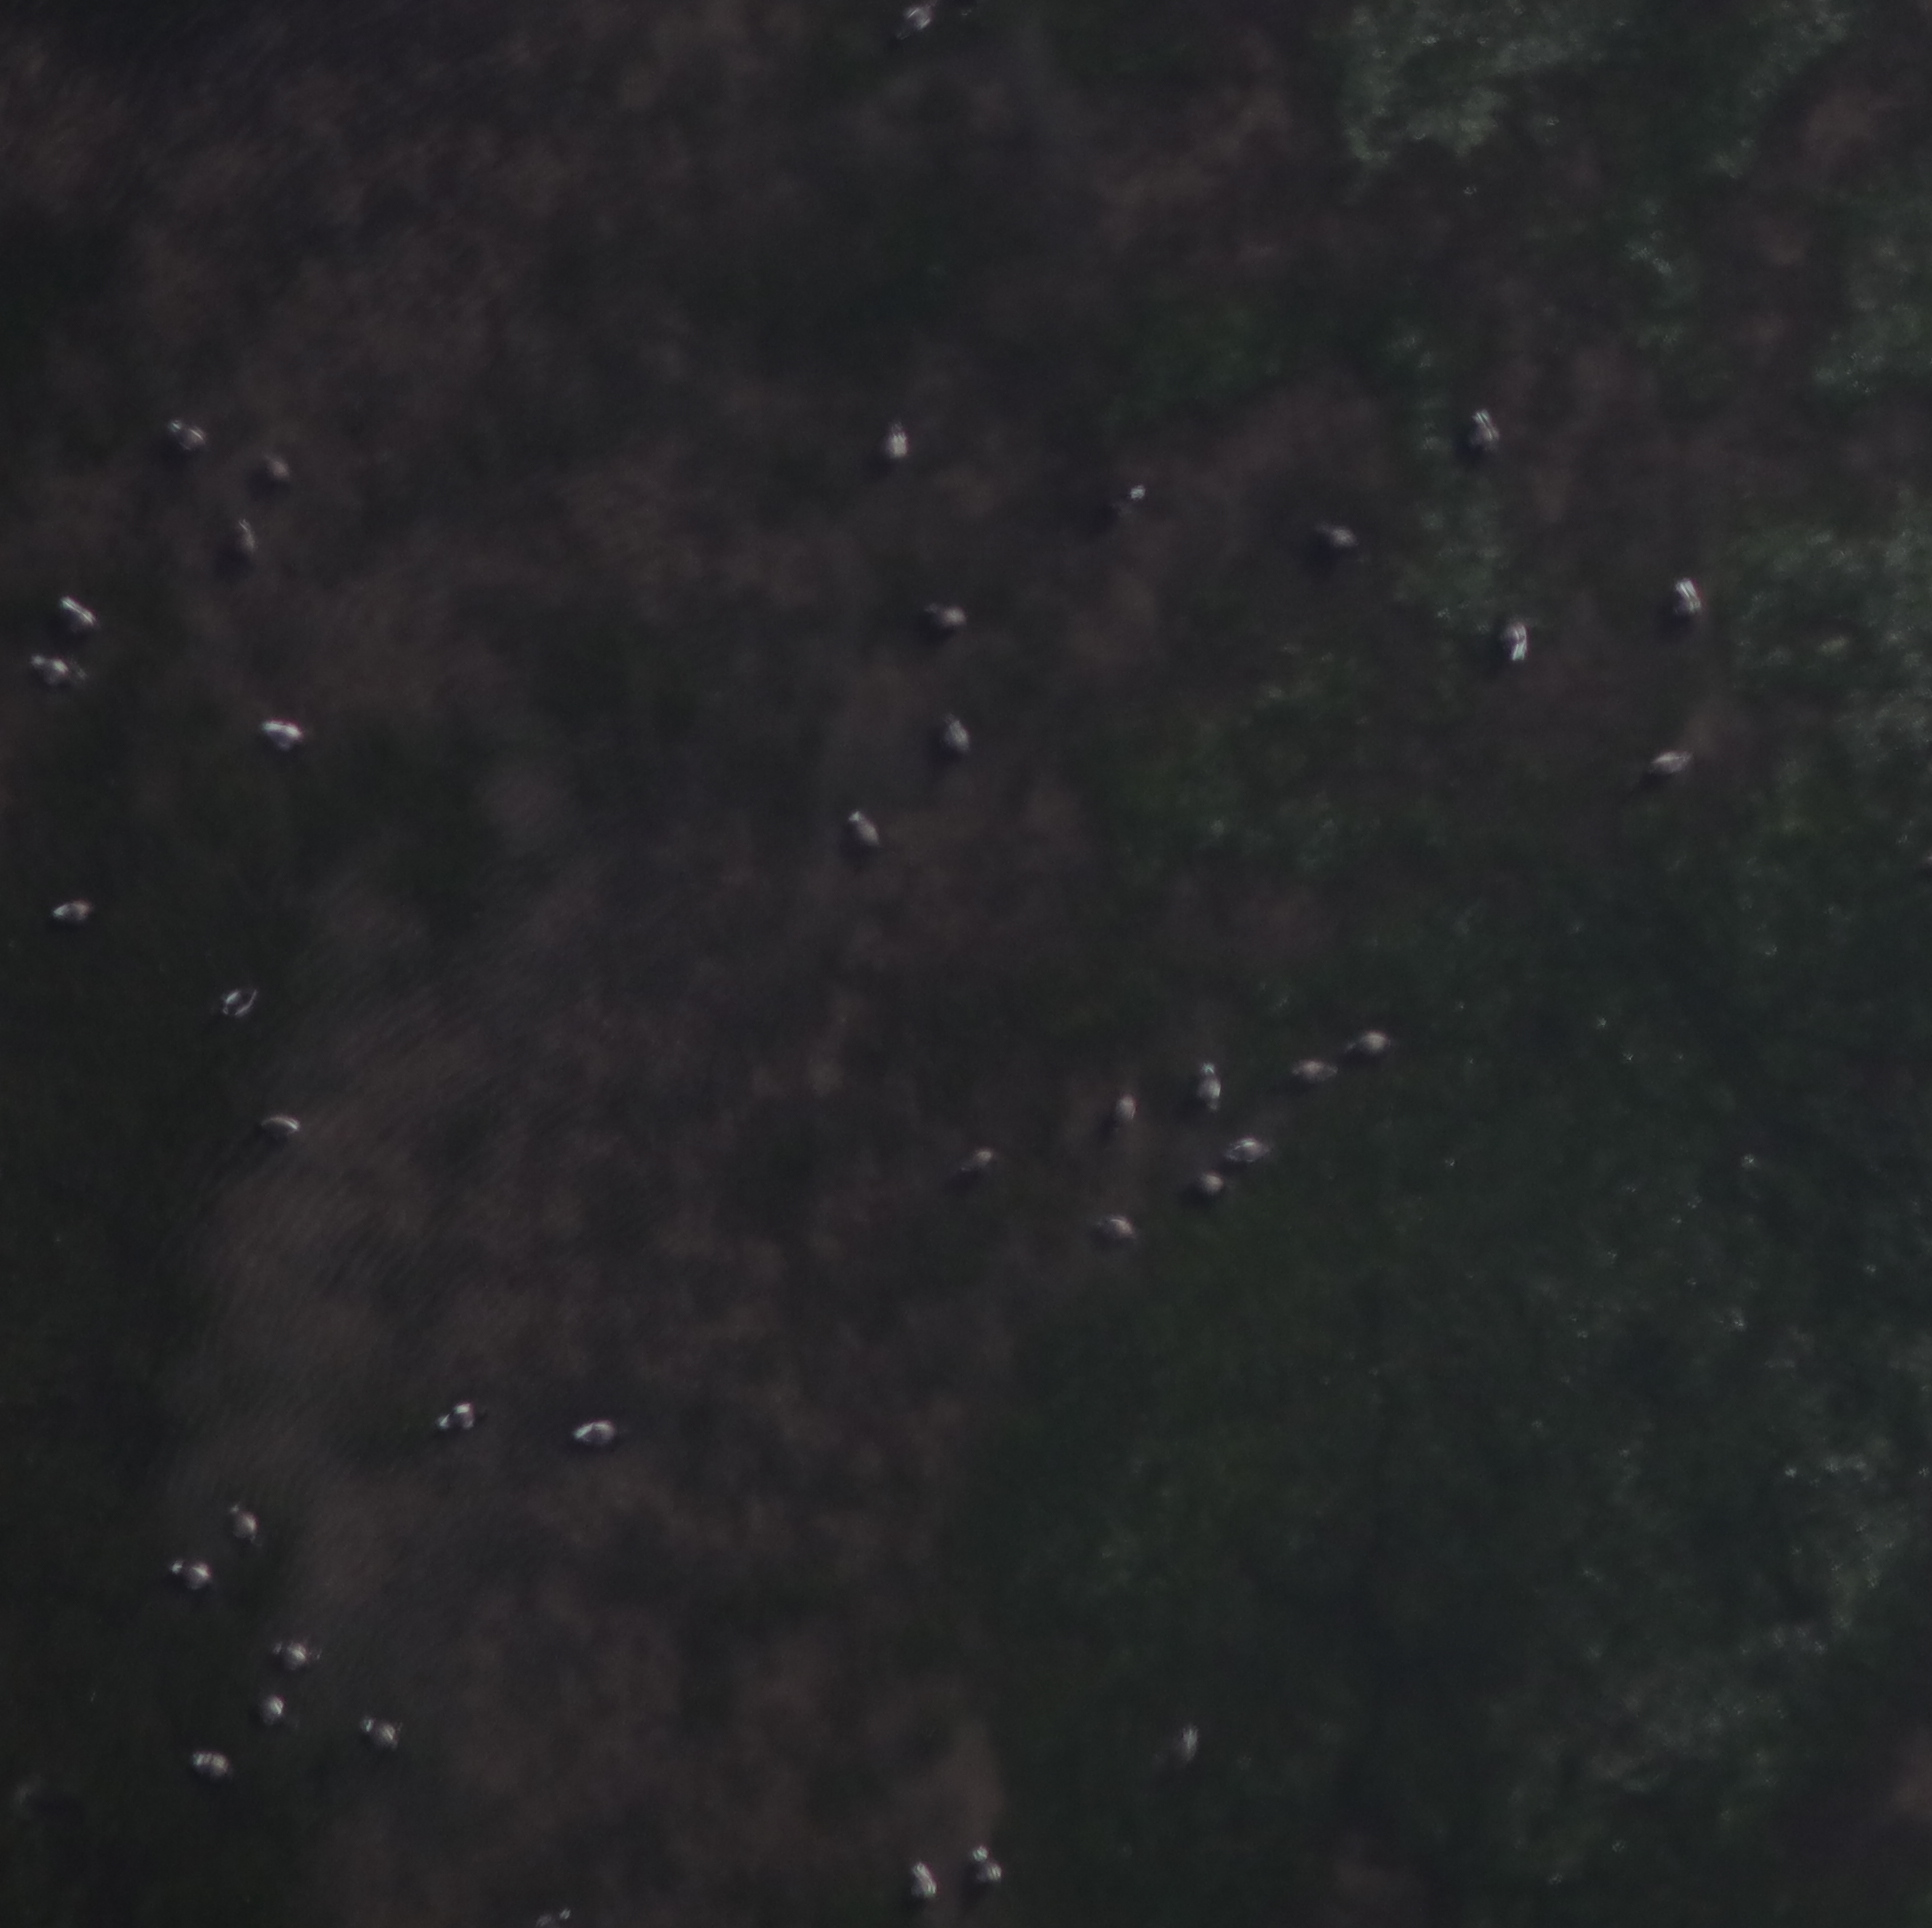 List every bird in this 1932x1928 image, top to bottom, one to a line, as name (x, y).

brant (920, 11)
brant (179, 428)
brant (1479, 435)
brant (913, 439)
brant (279, 469)
brant (1128, 496)
brant (1345, 534)
brant (237, 543)
brant (1683, 596)
brant (81, 605)
brant (941, 615)
brant (1513, 644)
brant (56, 668)
brant (283, 731)
brant (954, 734)
brant (1671, 767)
brant (860, 829)
brant (73, 914)
brant (238, 996)
brant (1360, 1045)
brant (1310, 1080)
brant (1205, 1081)
brant (1118, 1106)
brant (281, 1131)
brant (1241, 1143)
brant (988, 1163)
brant (1218, 1187)
brant (1114, 1232)
brant (460, 1417)
brant (594, 1431)
brant (243, 1524)
brant (193, 1577)
brant (299, 1663)
brant (273, 1712)
brant (380, 1739)
brant (216, 1767)
brant (994, 1871)
brant (921, 1881)